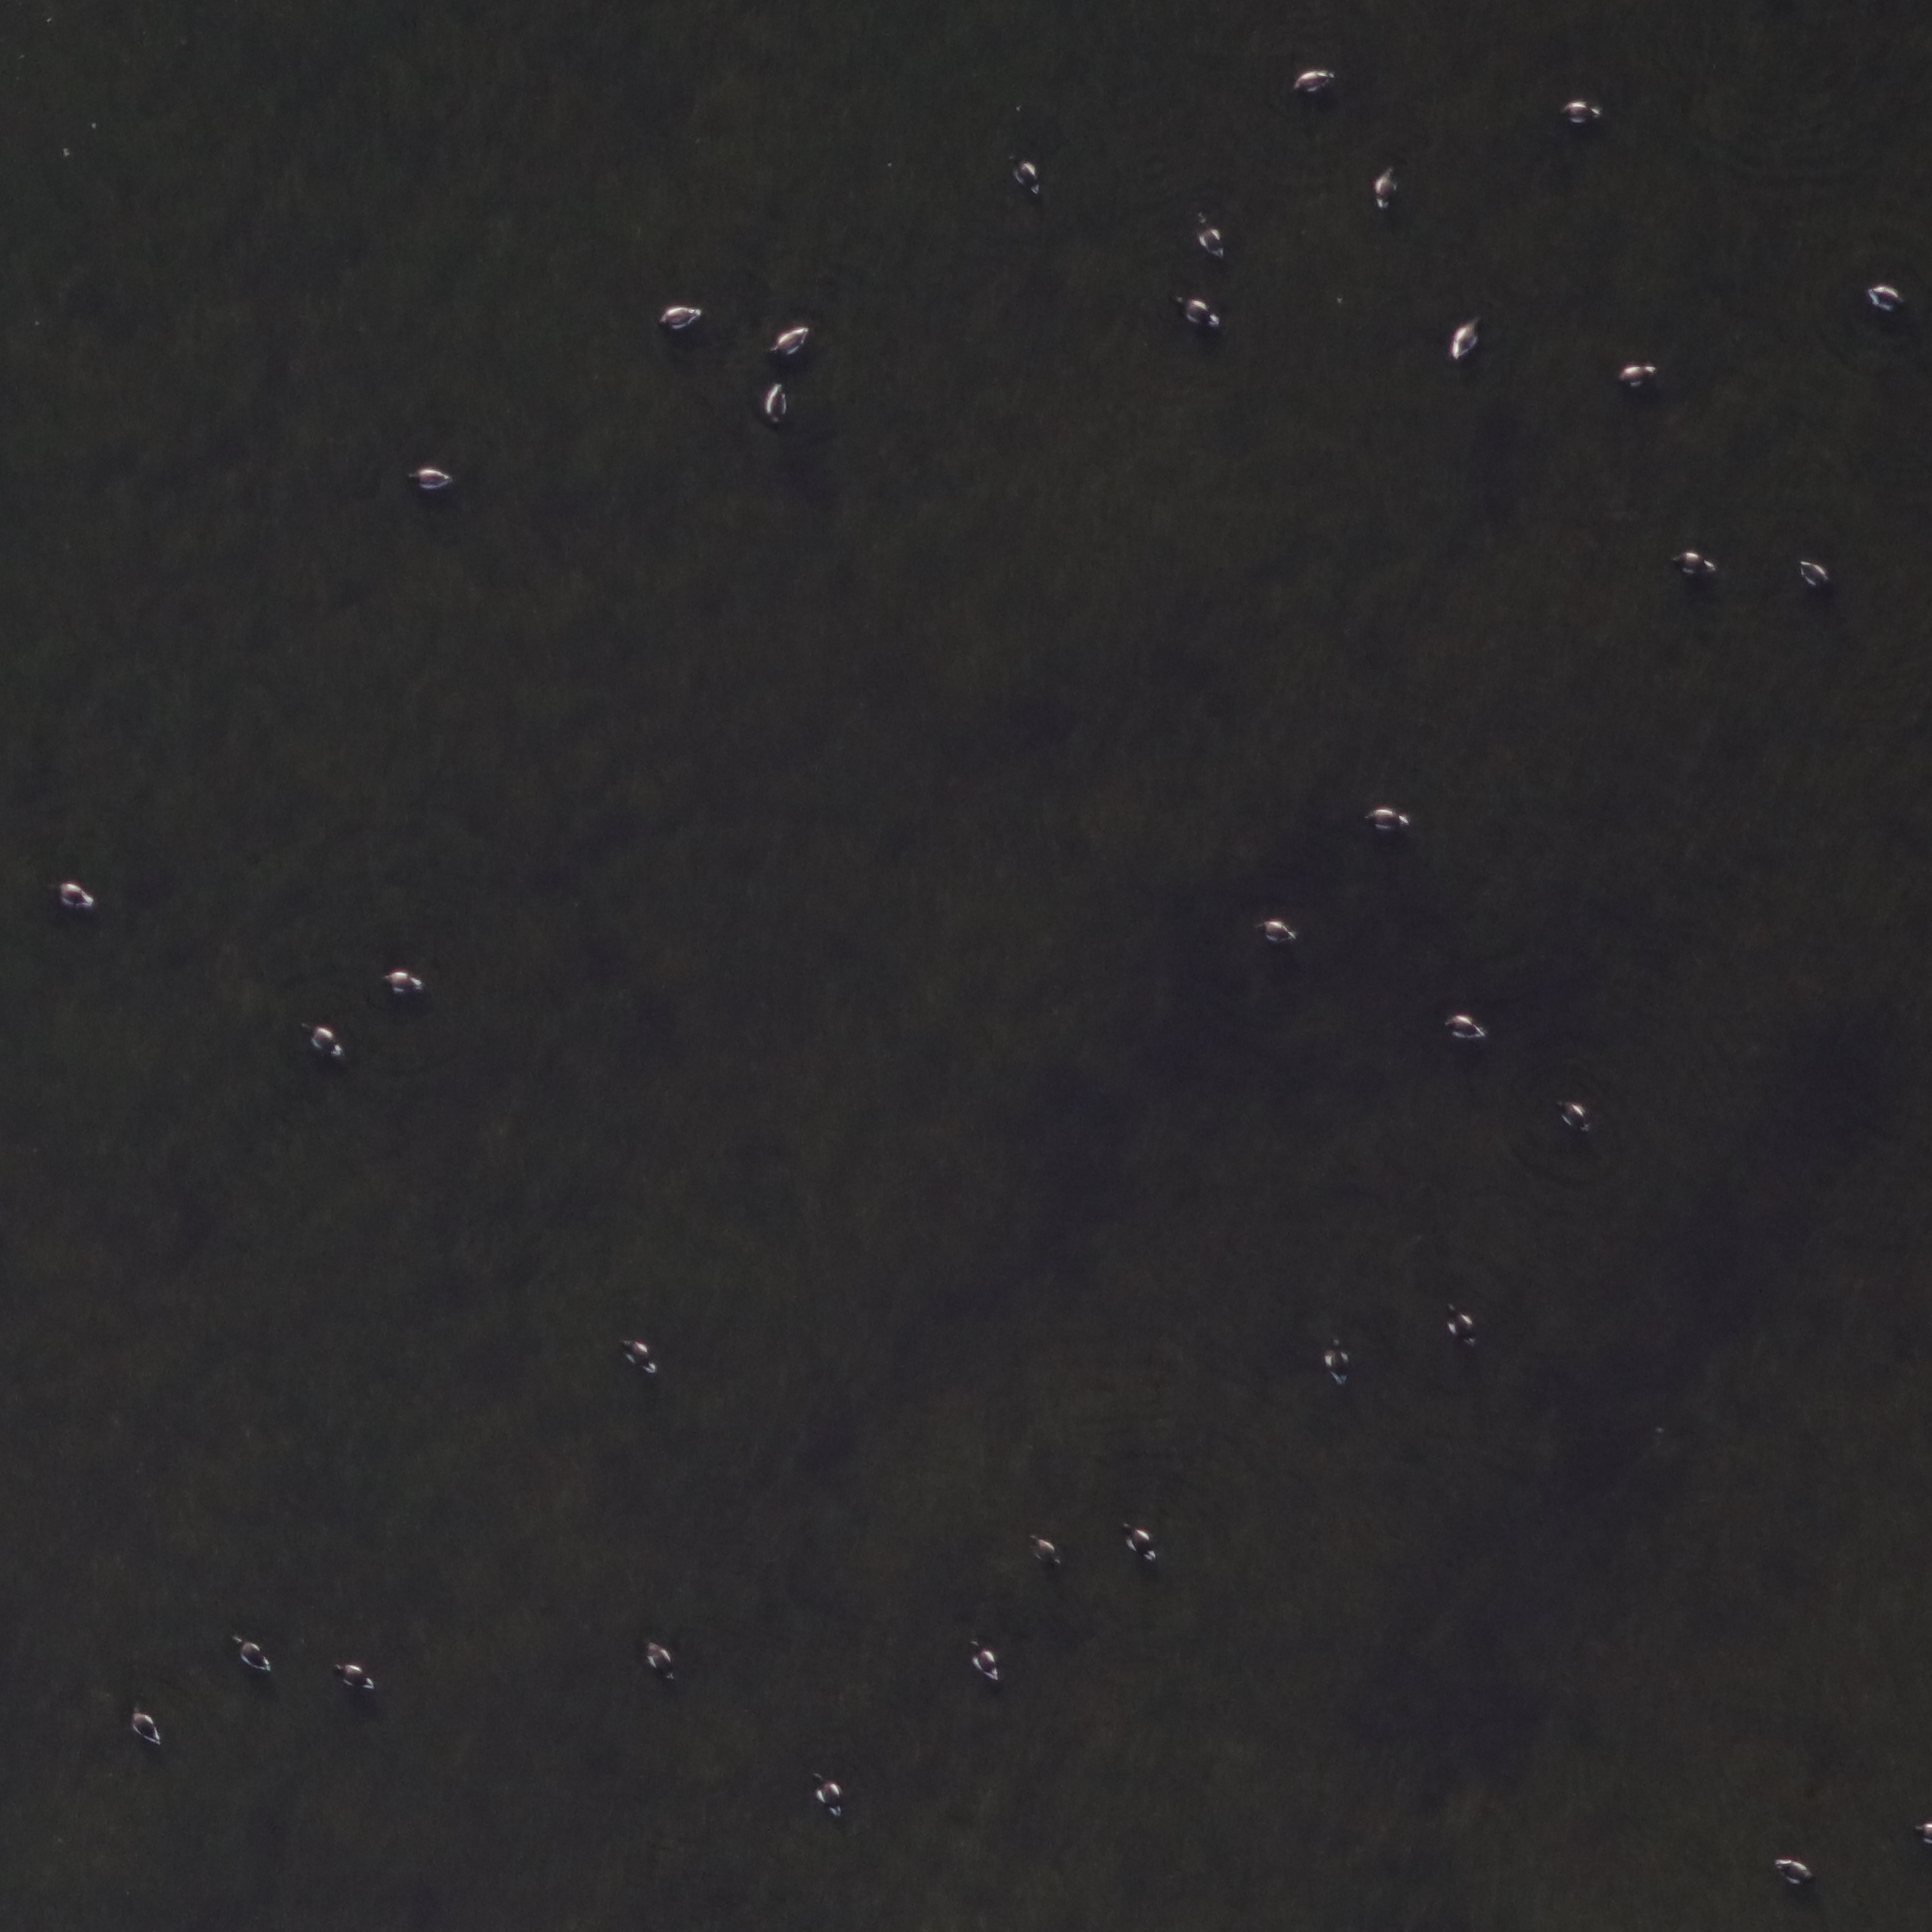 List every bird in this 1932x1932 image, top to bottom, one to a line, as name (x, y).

brant (1312, 83)
brant (1578, 114)
brant (1022, 175)
brant (1385, 188)
brant (1208, 236)
brant (1886, 297)
brant (1197, 314)
brant (679, 320)
brant (1463, 339)
brant (791, 344)
brant (1631, 374)
brant (775, 406)
brant (427, 479)
brant (1693, 564)
brant (1814, 574)
brant (1386, 820)
brant (74, 890)
brant (1276, 935)
brant (400, 982)
brant (1462, 1029)
brant (324, 1040)
brant (1574, 1117)
brant (1460, 1326)
brant (637, 1358)
brant (1335, 1360)
brant (1137, 1542)
brant (1041, 1554)
brant (249, 1654)
brant (659, 1659)
brant (985, 1661)
brant (352, 1677)
brant (144, 1726)
brant (830, 1796)
brant (1930, 1837)
brant (1795, 1873)